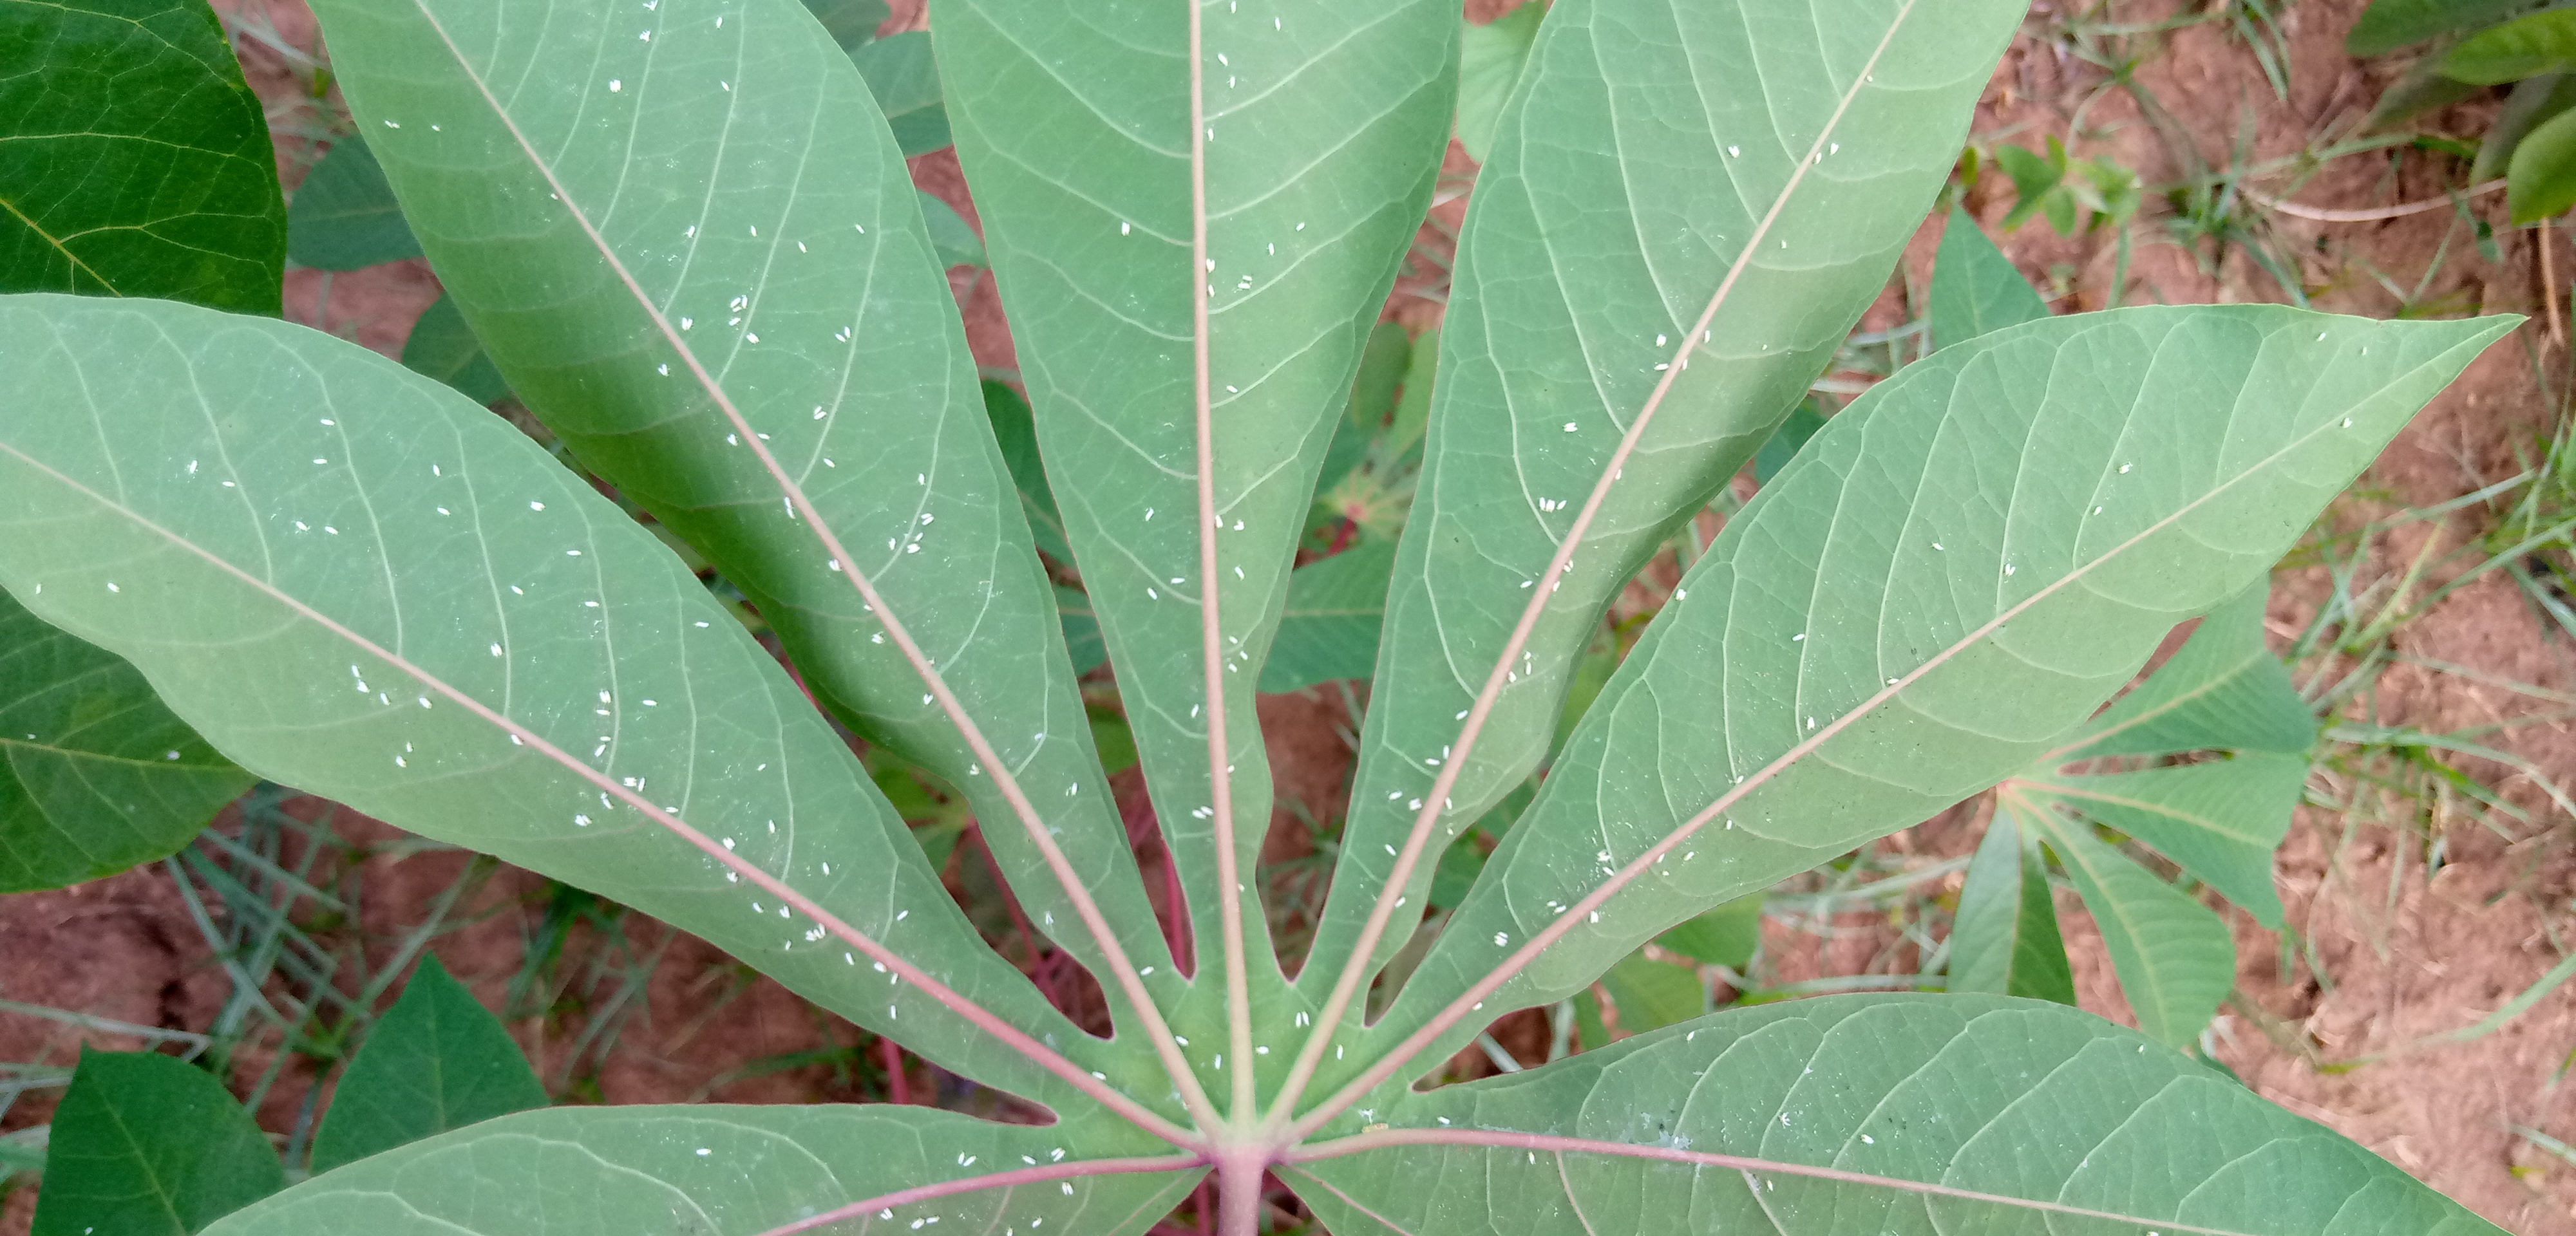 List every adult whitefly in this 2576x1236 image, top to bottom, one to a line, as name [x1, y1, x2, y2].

whitefly [640, 1, 663, 12]
whitefly [1229, 1, 1238, 15]
whitefly [715, 15, 724, 31]
whitefly [1274, 15, 1282, 34]
whitefly [638, 28, 652, 45]
whitefly [1215, 52, 1231, 67]
whitefly [1228, 74, 1237, 90]
whitefly [1865, 74, 1875, 83]
whitefly [608, 77, 623, 94]
whitefly [720, 78, 731, 94]
whitefly [383, 118, 405, 130]
whitefly [430, 123, 441, 135]
whitefly [1206, 126, 1217, 145]
whitefly [1829, 142, 1840, 157]
whitefly [1726, 144, 1743, 159]
whitefly [1814, 151, 1824, 167]
whitefly [549, 192, 559, 201]
whitefly [1119, 220, 1132, 240]
whitefly [1294, 221, 1307, 234]
whitefly [854, 223, 866, 236]
whitefly [687, 223, 696, 238]
whitefly [748, 224, 760, 237]
whitefly [1779, 239, 1788, 252]
whitefly [797, 240, 810, 255]
whitefly [1267, 241, 1279, 257]
whitefly [1204, 256, 1218, 275]
whitefly [1241, 273, 1255, 283]
whitefly [1236, 281, 1251, 291]
whitefly [1207, 283, 1218, 299]
whitefly [729, 295, 741, 308]
whitefly [741, 296, 750, 308]
whitefly [731, 304, 744, 314]
whitefly [680, 316, 696, 331]
whitefly [729, 316, 743, 328]
whitefly [843, 325, 852, 339]
whitefly [1703, 328, 1711, 346]
whitefly [745, 331, 762, 344]
whitefly [2315, 331, 2327, 345]
whitefly [834, 332, 848, 342]
whitefly [1655, 333, 1667, 349]
whitefly [1760, 342, 1769, 353]
whitefly [2358, 344, 2370, 360]
whitefly [1681, 357, 1690, 371]
whitefly [1652, 362, 1671, 372]
whitefly [656, 363, 672, 377]
whitefly [1224, 384, 1240, 394]
whitefly [812, 405, 829, 422]
whitefly [2339, 415, 2356, 431]
whitefly [318, 417, 336, 428]
whitefly [1561, 420, 1580, 433]
whitefly [756, 431, 772, 442]
whitefly [726, 433, 739, 447]
whitefly [312, 456, 330, 466]
whitefly [822, 457, 836, 469]
whitefly [187, 458, 200, 475]
whitefly [2116, 460, 2134, 477]
whitefly [431, 462, 442, 478]
whitefly [1614, 468, 1625, 483]
whitefly [917, 471, 927, 486]
whitefly [220, 478, 238, 490]
whitefly [784, 494, 797, 508]
whitefly [1535, 494, 1546, 512]
whitefly [1546, 496, 1556, 514]
whitefly [528, 499, 547, 512]
whitefly [1555, 499, 1569, 510]
whitefly [2092, 502, 2103, 520]
whitefly [436, 504, 451, 516]
whitefly [1144, 505, 1157, 523]
whitefly [786, 508, 796, 521]
whitefly [919, 510, 936, 527]
whitefly [1213, 513, 1225, 529]
whitefly [1232, 518, 1246, 532]
whitefly [294, 520, 309, 533]
whitefly [323, 524, 340, 536]
whitefly [913, 530, 925, 542]
whitefly [888, 535, 897, 552]
whitefly [1926, 540, 1946, 553]
whitefly [905, 542, 921, 555]
whitefly [565, 548, 583, 557]
whitefly [828, 557, 842, 572]
whitefly [1562, 557, 1577, 575]
whitefly [2003, 561, 2019, 579]
whitefly [1233, 565, 1247, 580]
whitefly [1170, 575, 1188, 586]
whitefly [1519, 578, 1533, 590]
whitefly [34, 580, 43, 598]
whitefly [1552, 580, 1564, 595]
whitefly [106, 581, 122, 594]
whitefly [510, 583, 525, 597]
whitefly [1146, 586, 1160, 601]
whitefly [1674, 588, 1687, 603]
whitefly [582, 599, 601, 610]
whitefly [863, 603, 874, 613]
whitefly [693, 619, 714, 630]
whitefly [871, 632, 884, 644]
whitefly [1791, 633, 1807, 642]
whitefly [1226, 633, 1240, 644]
whitefly [489, 641, 504, 658]
whitefly [1236, 648, 1251, 662]
whitefly [1522, 650, 1535, 661]
whitefly [1524, 660, 1533, 677]
whitefly [1227, 662, 1239, 674]
whitefly [349, 663, 363, 678]
whitefly [1506, 669, 1518, 683]
whitefly [1887, 675, 1900, 685]
whitefly [355, 679, 370, 694]
whitefly [598, 689, 613, 705]
whitefly [379, 691, 391, 706]
whitefly [922, 692, 936, 707]
whitefly [417, 694, 434, 711]
whitefly [641, 697, 660, 707]
whitefly [1189, 700, 1200, 719]
whitefly [595, 707, 611, 717]
whitefly [1455, 709, 1468, 722]
whitefly [1806, 716, 1817, 732]
whitefly [510, 731, 524, 747]
whitefly [598, 735, 613, 743]
whitefly [404, 739, 417, 754]
whitefly [593, 743, 610, 758]
whitefly [1441, 743, 1451, 761]
whitefly [166, 749, 182, 762]
whitefly [394, 754, 409, 770]
whitefly [1424, 755, 1441, 767]
whitefly [755, 762, 769, 774]
whitefly [969, 762, 981, 776]
whitefly [1227, 763, 1236, 777]
whitefly [1735, 774, 1745, 785]
whitefly [637, 776, 648, 792]
whitefly [622, 776, 637, 787]
whitefly [1070, 780, 1079, 798]
whitefly [600, 789, 609, 800]
whitefly [1388, 790, 1403, 801]
whitefly [1444, 795, 1454, 810]
whitefly [1406, 798, 1425, 811]
whitefly [601, 798, 614, 811]
whitefly [1189, 803, 1216, 821]
whitefly [665, 804, 679, 816]
whitefly [573, 812, 593, 828]
whitefly [768, 816, 777, 836]
whitefly [1725, 817, 1733, 833]
whitefly [1444, 825, 1455, 838]
whitefly [722, 835, 740, 851]
whitefly [1383, 842, 1397, 856]
whitefly [1595, 848, 1613, 864]
whitefly [1682, 850, 1697, 864]
whitefly [1656, 852, 1667, 865]
whitefly [822, 859, 833, 877]
whitefly [1602, 866, 1616, 877]
whitefly [1660, 869, 1672, 879]
whitefly [724, 870, 742, 884]
whitefly [1236, 881, 1249, 895]
whitefly [1392, 895, 1409, 909]
whitefly [1545, 899, 1558, 908]
whitefly [751, 900, 764, 914]
whitefly [778, 902, 792, 920]
whitefly [1553, 904, 1568, 915]
whitefly [896, 907, 909, 924]
whitefly [1043, 909, 1057, 928]
whitefly [1588, 909, 1601, 926]
whitefly [815, 921, 829, 939]
whitefly [804, 926, 815, 942]
whitefly [1493, 930, 1509, 948]
whitefly [784, 939, 793, 953]
whitefly [844, 951, 857, 967]
whitefly [872, 960, 889, 973]
whitefly [1137, 965, 1158, 978]
whitefly [891, 969, 900, 988]
whitefly [1471, 1001, 1484, 1014]
whitefly [889, 1004, 900, 1021]
whitefly [1293, 1007, 1311, 1028]
whitefly [1685, 1029, 1698, 1044]
whitefly [1173, 1034, 1191, 1047]
whitefly [1335, 1042, 1345, 1062]
whitefly [1255, 1042, 1270, 1057]
whitefly [2136, 1043, 2146, 1056]
whitefly [1213, 1051, 1223, 1072]
whitefly [1091, 1069, 1109, 1081]
whitefly [1356, 1104, 1377, 1122]
whitefly [1777, 1110, 1792, 1130]
whitefly [1435, 1115, 1454, 1127]
whitefly [1859, 1132, 1877, 1145]
whitefly [1672, 1134, 1680, 1147]
whitefly [695, 1145, 714, 1159]
whitefly [1048, 1145, 1067, 1163]
whitefly [956, 1148, 965, 1164]
whitefly [1526, 1150, 1537, 1165]
whitefly [964, 1152, 979, 1168]
whitefly [1020, 1153, 1038, 1165]
whitefly [1766, 1176, 1776, 1193]
whitefly [1061, 1179, 1075, 1197]
whitefly [879, 1204, 895, 1222]
whitefly [925, 1214, 942, 1224]
whitefly [1031, 1215, 1043, 1229]
whitefly [909, 1216, 925, 1230]